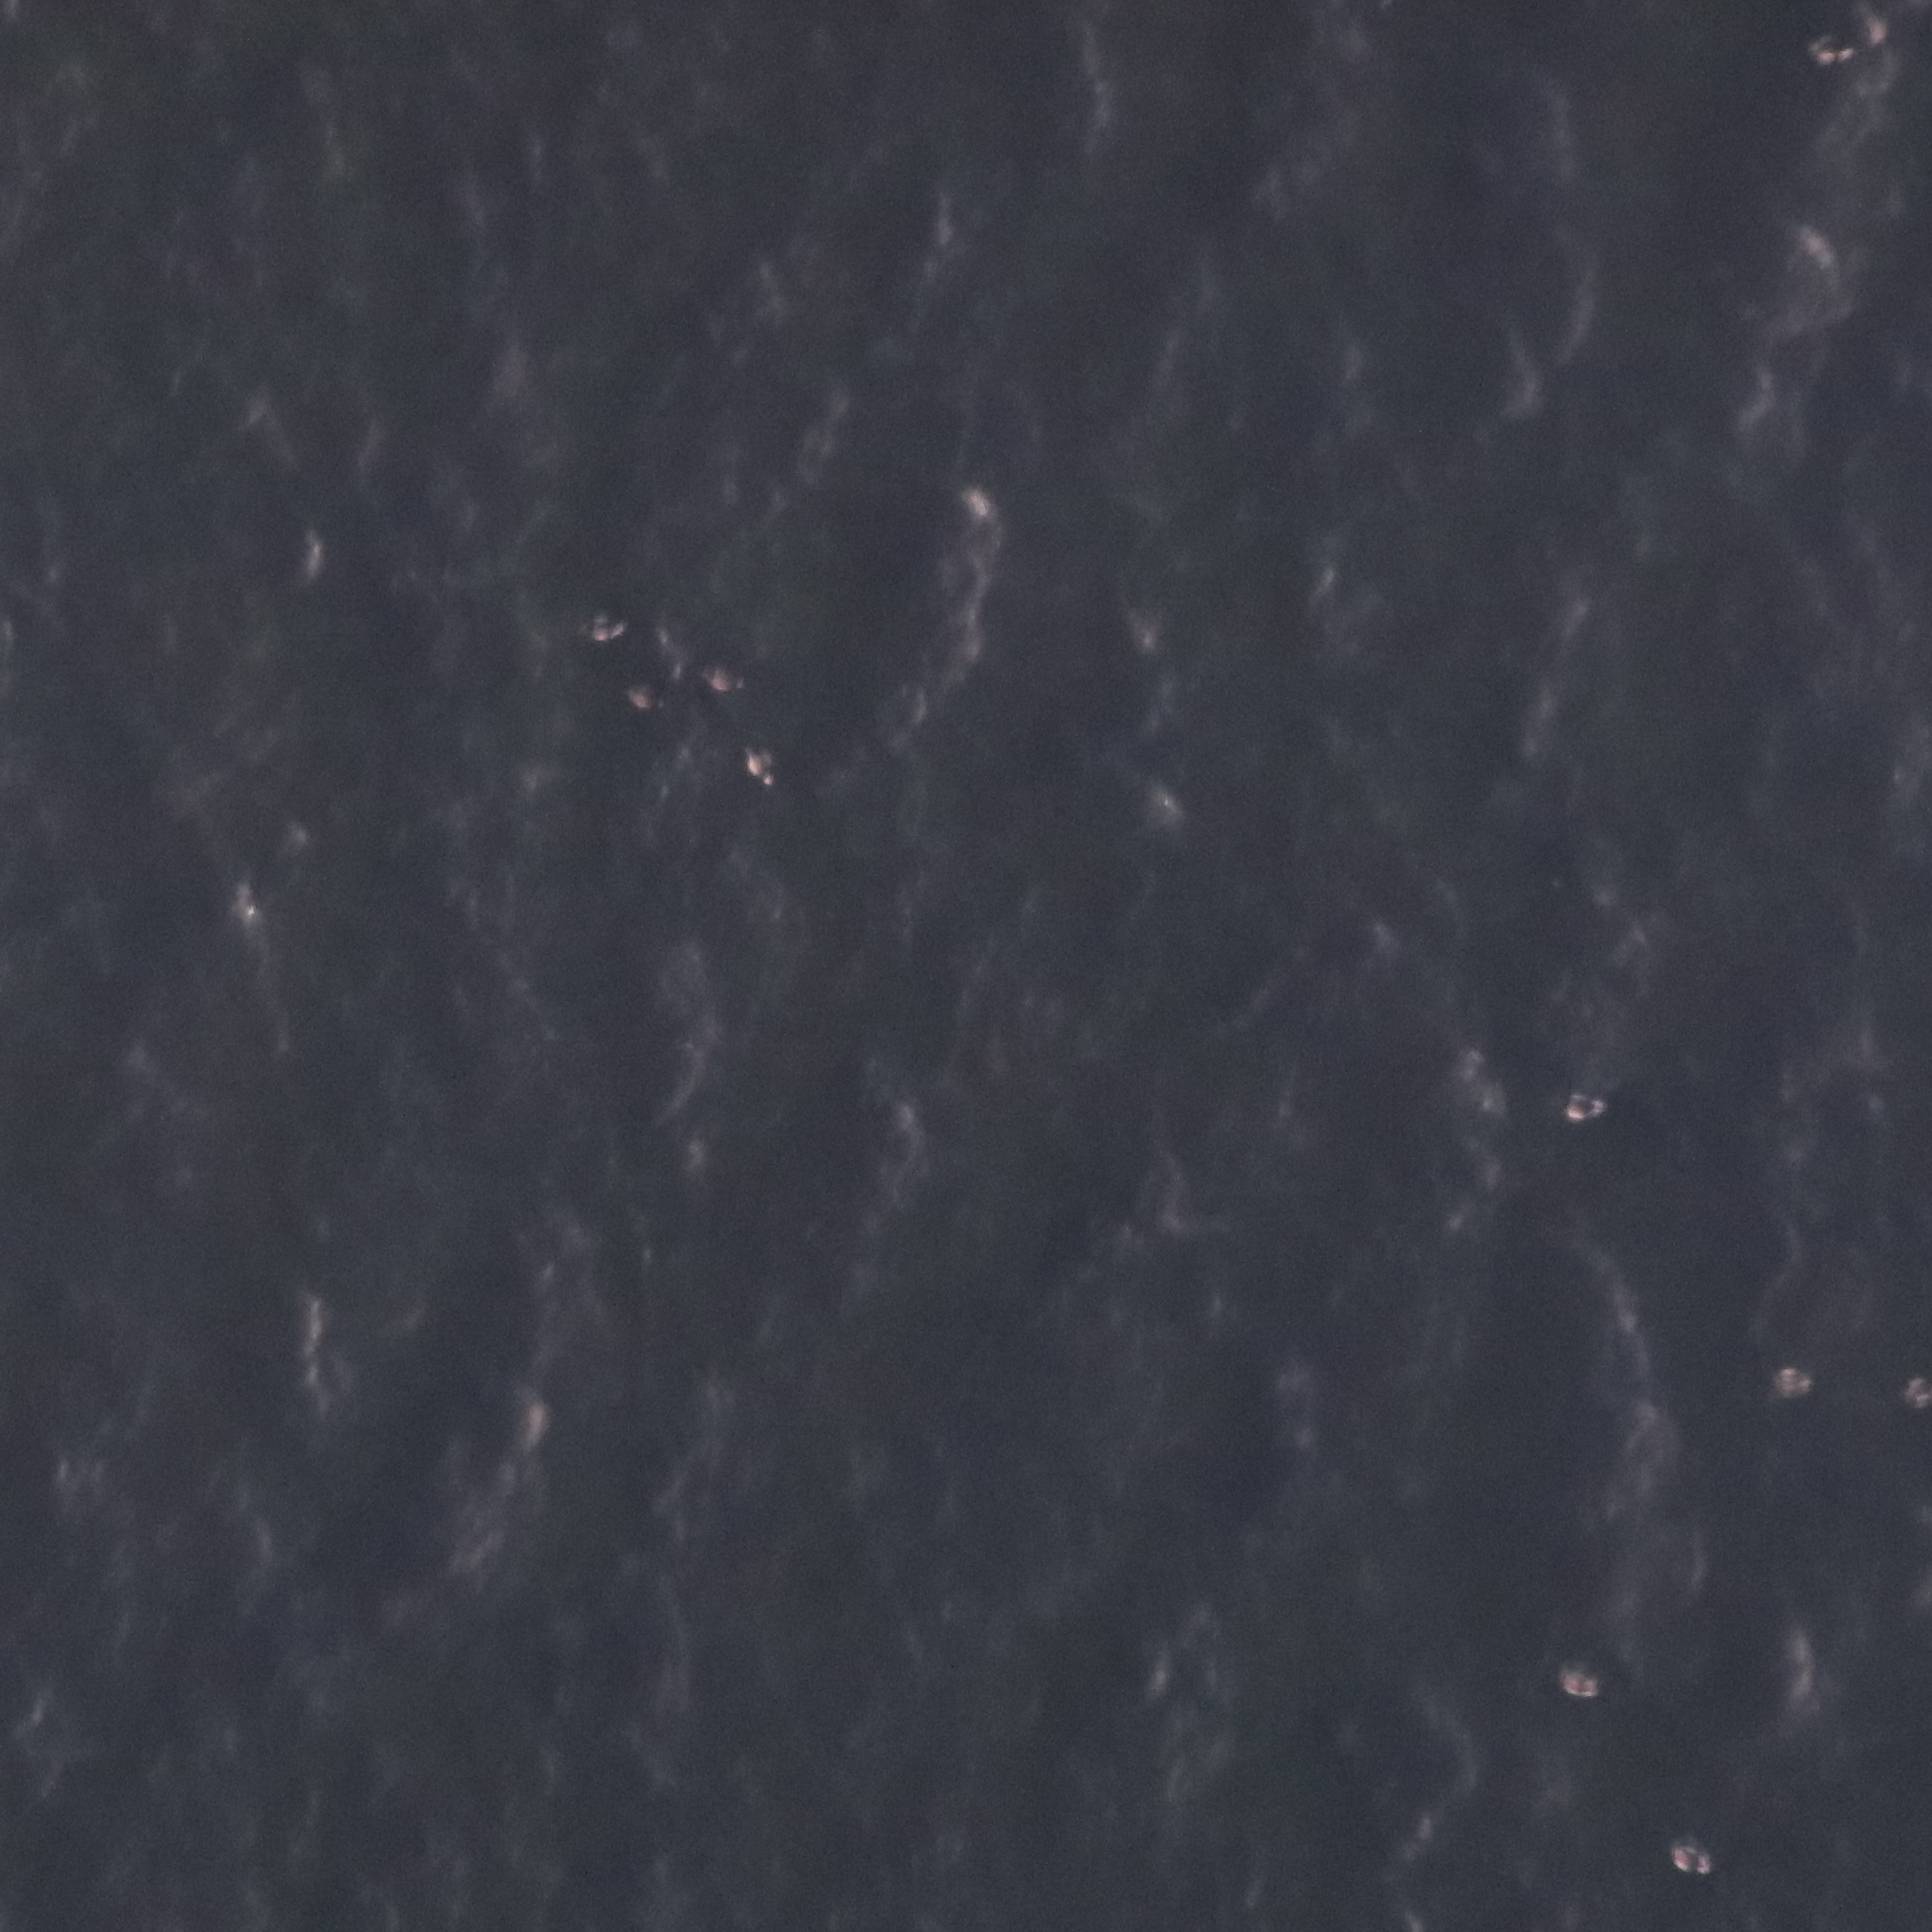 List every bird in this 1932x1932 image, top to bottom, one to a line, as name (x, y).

brant (1829, 44)
brant (610, 631)
brant (720, 674)
brant (637, 696)
brant (762, 756)
brant (1581, 1107)
brant (1792, 1381)
brant (1922, 1391)
brant (1577, 1683)
brant (1688, 1857)